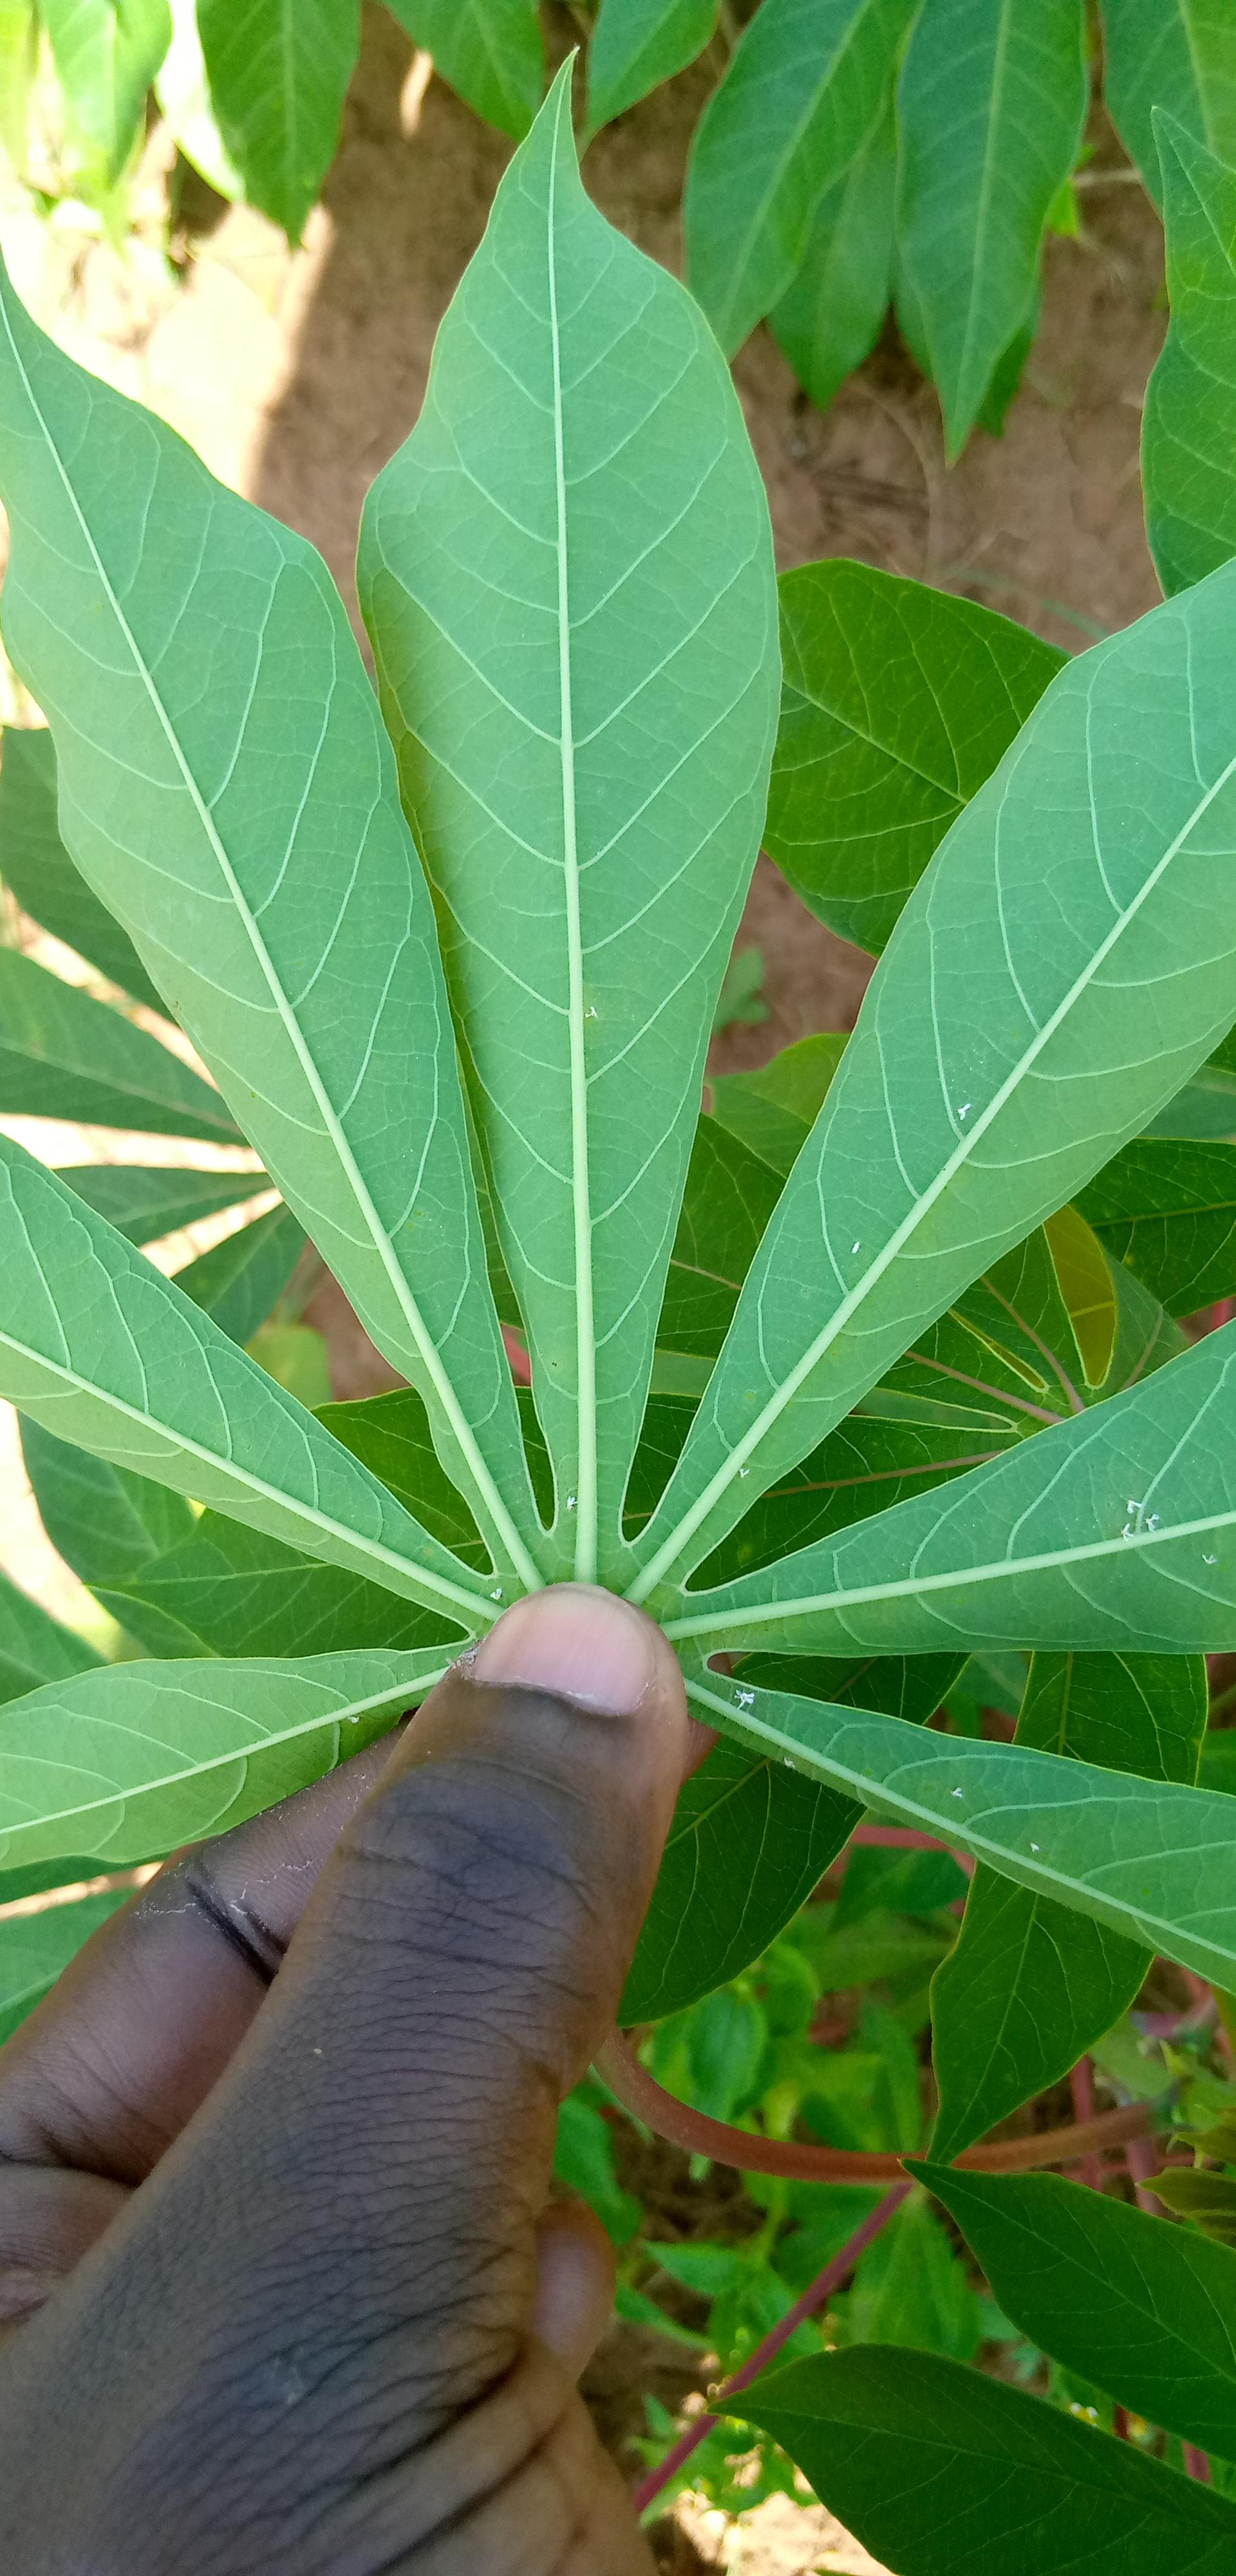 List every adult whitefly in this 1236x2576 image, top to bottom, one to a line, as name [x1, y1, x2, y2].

whitefly [583, 1005, 598, 1021]
whitefly [955, 1101, 971, 1122]
whitefly [850, 1240, 861, 1256]
whitefly [737, 1464, 751, 1480]
whitefly [563, 1495, 577, 1511]
whitefly [1123, 1497, 1145, 1514]
whitefly [1144, 1513, 1163, 1533]
whitefly [1119, 1519, 1136, 1541]
whitefly [1199, 1552, 1219, 1566]
whitefly [489, 1587, 506, 1601]
whitefly [734, 1686, 756, 1710]
whitefly [346, 1714, 361, 1727]
whitefly [782, 1755, 797, 1770]
whitefly [949, 1783, 964, 1801]
whitefly [1027, 1840, 1041, 1853]